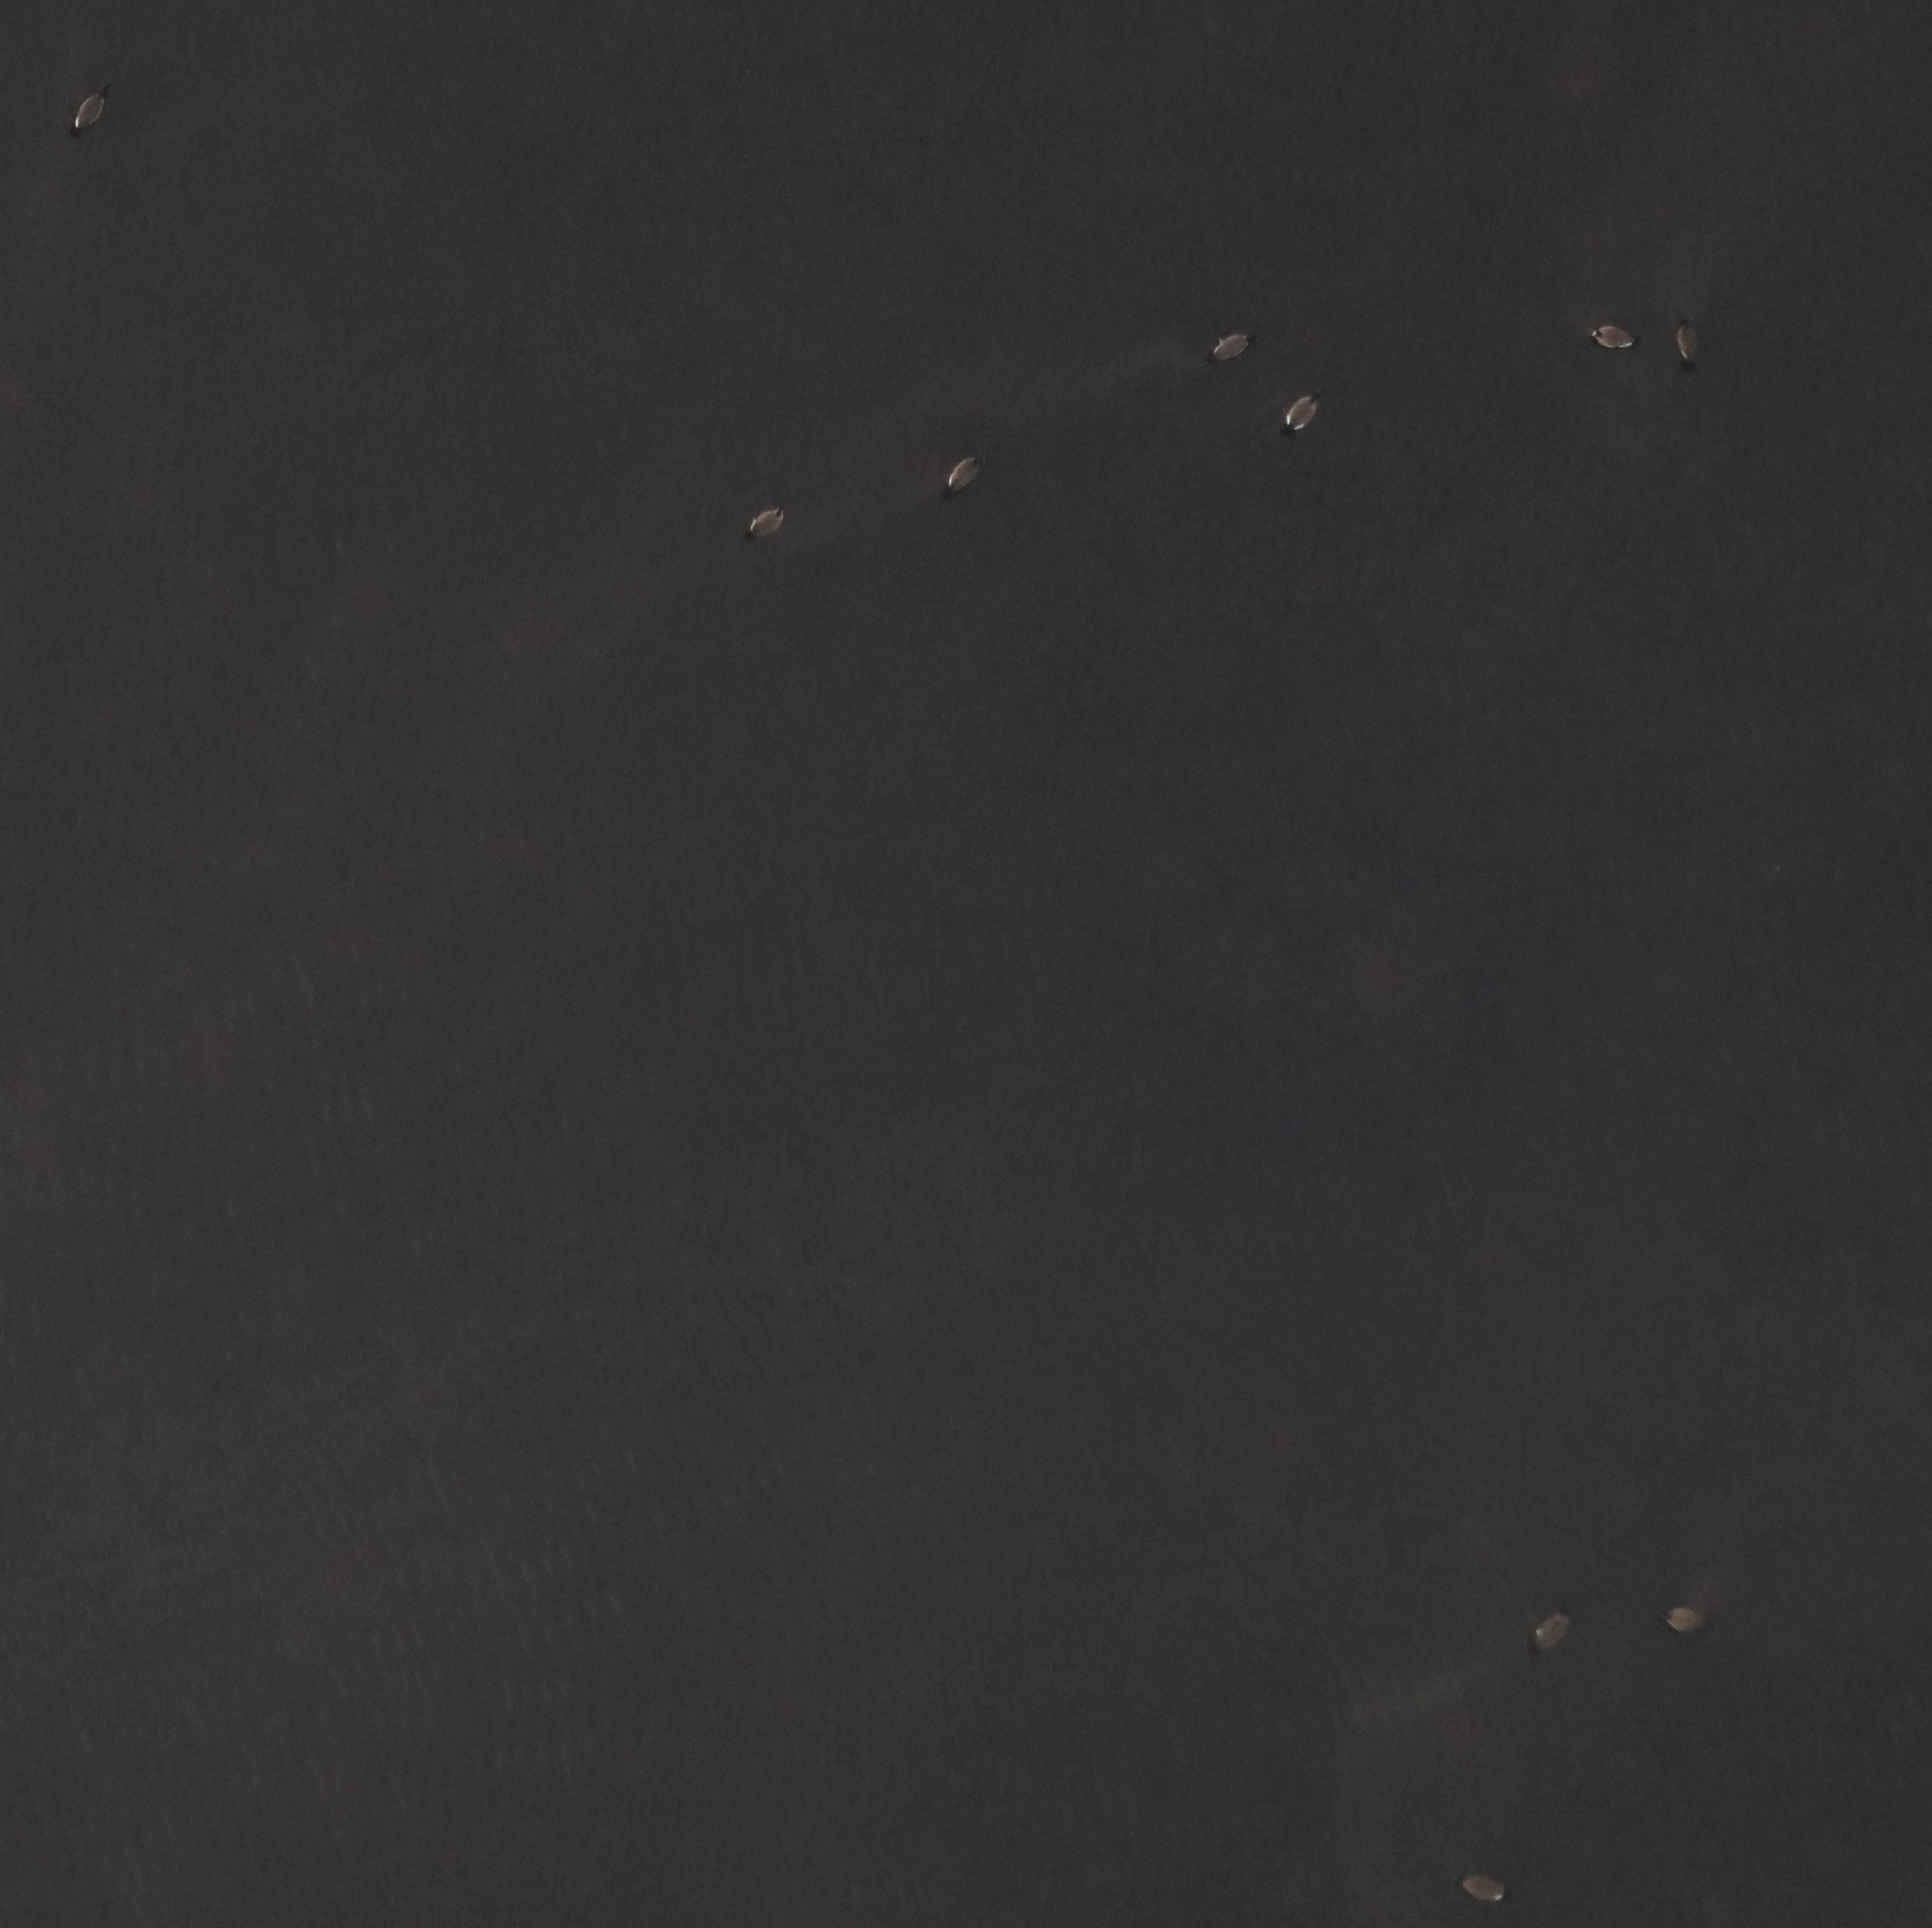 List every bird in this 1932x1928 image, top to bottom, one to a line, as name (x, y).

Canada goose (90, 110)
Canada goose (1614, 337)
Canada goose (1689, 342)
Canada goose (1232, 349)
Canada goose (1300, 413)
Canada goose (963, 475)
Canada goose (768, 522)
Canada goose (1683, 1619)
Canada goose (1551, 1631)
Canada goose (1483, 1888)